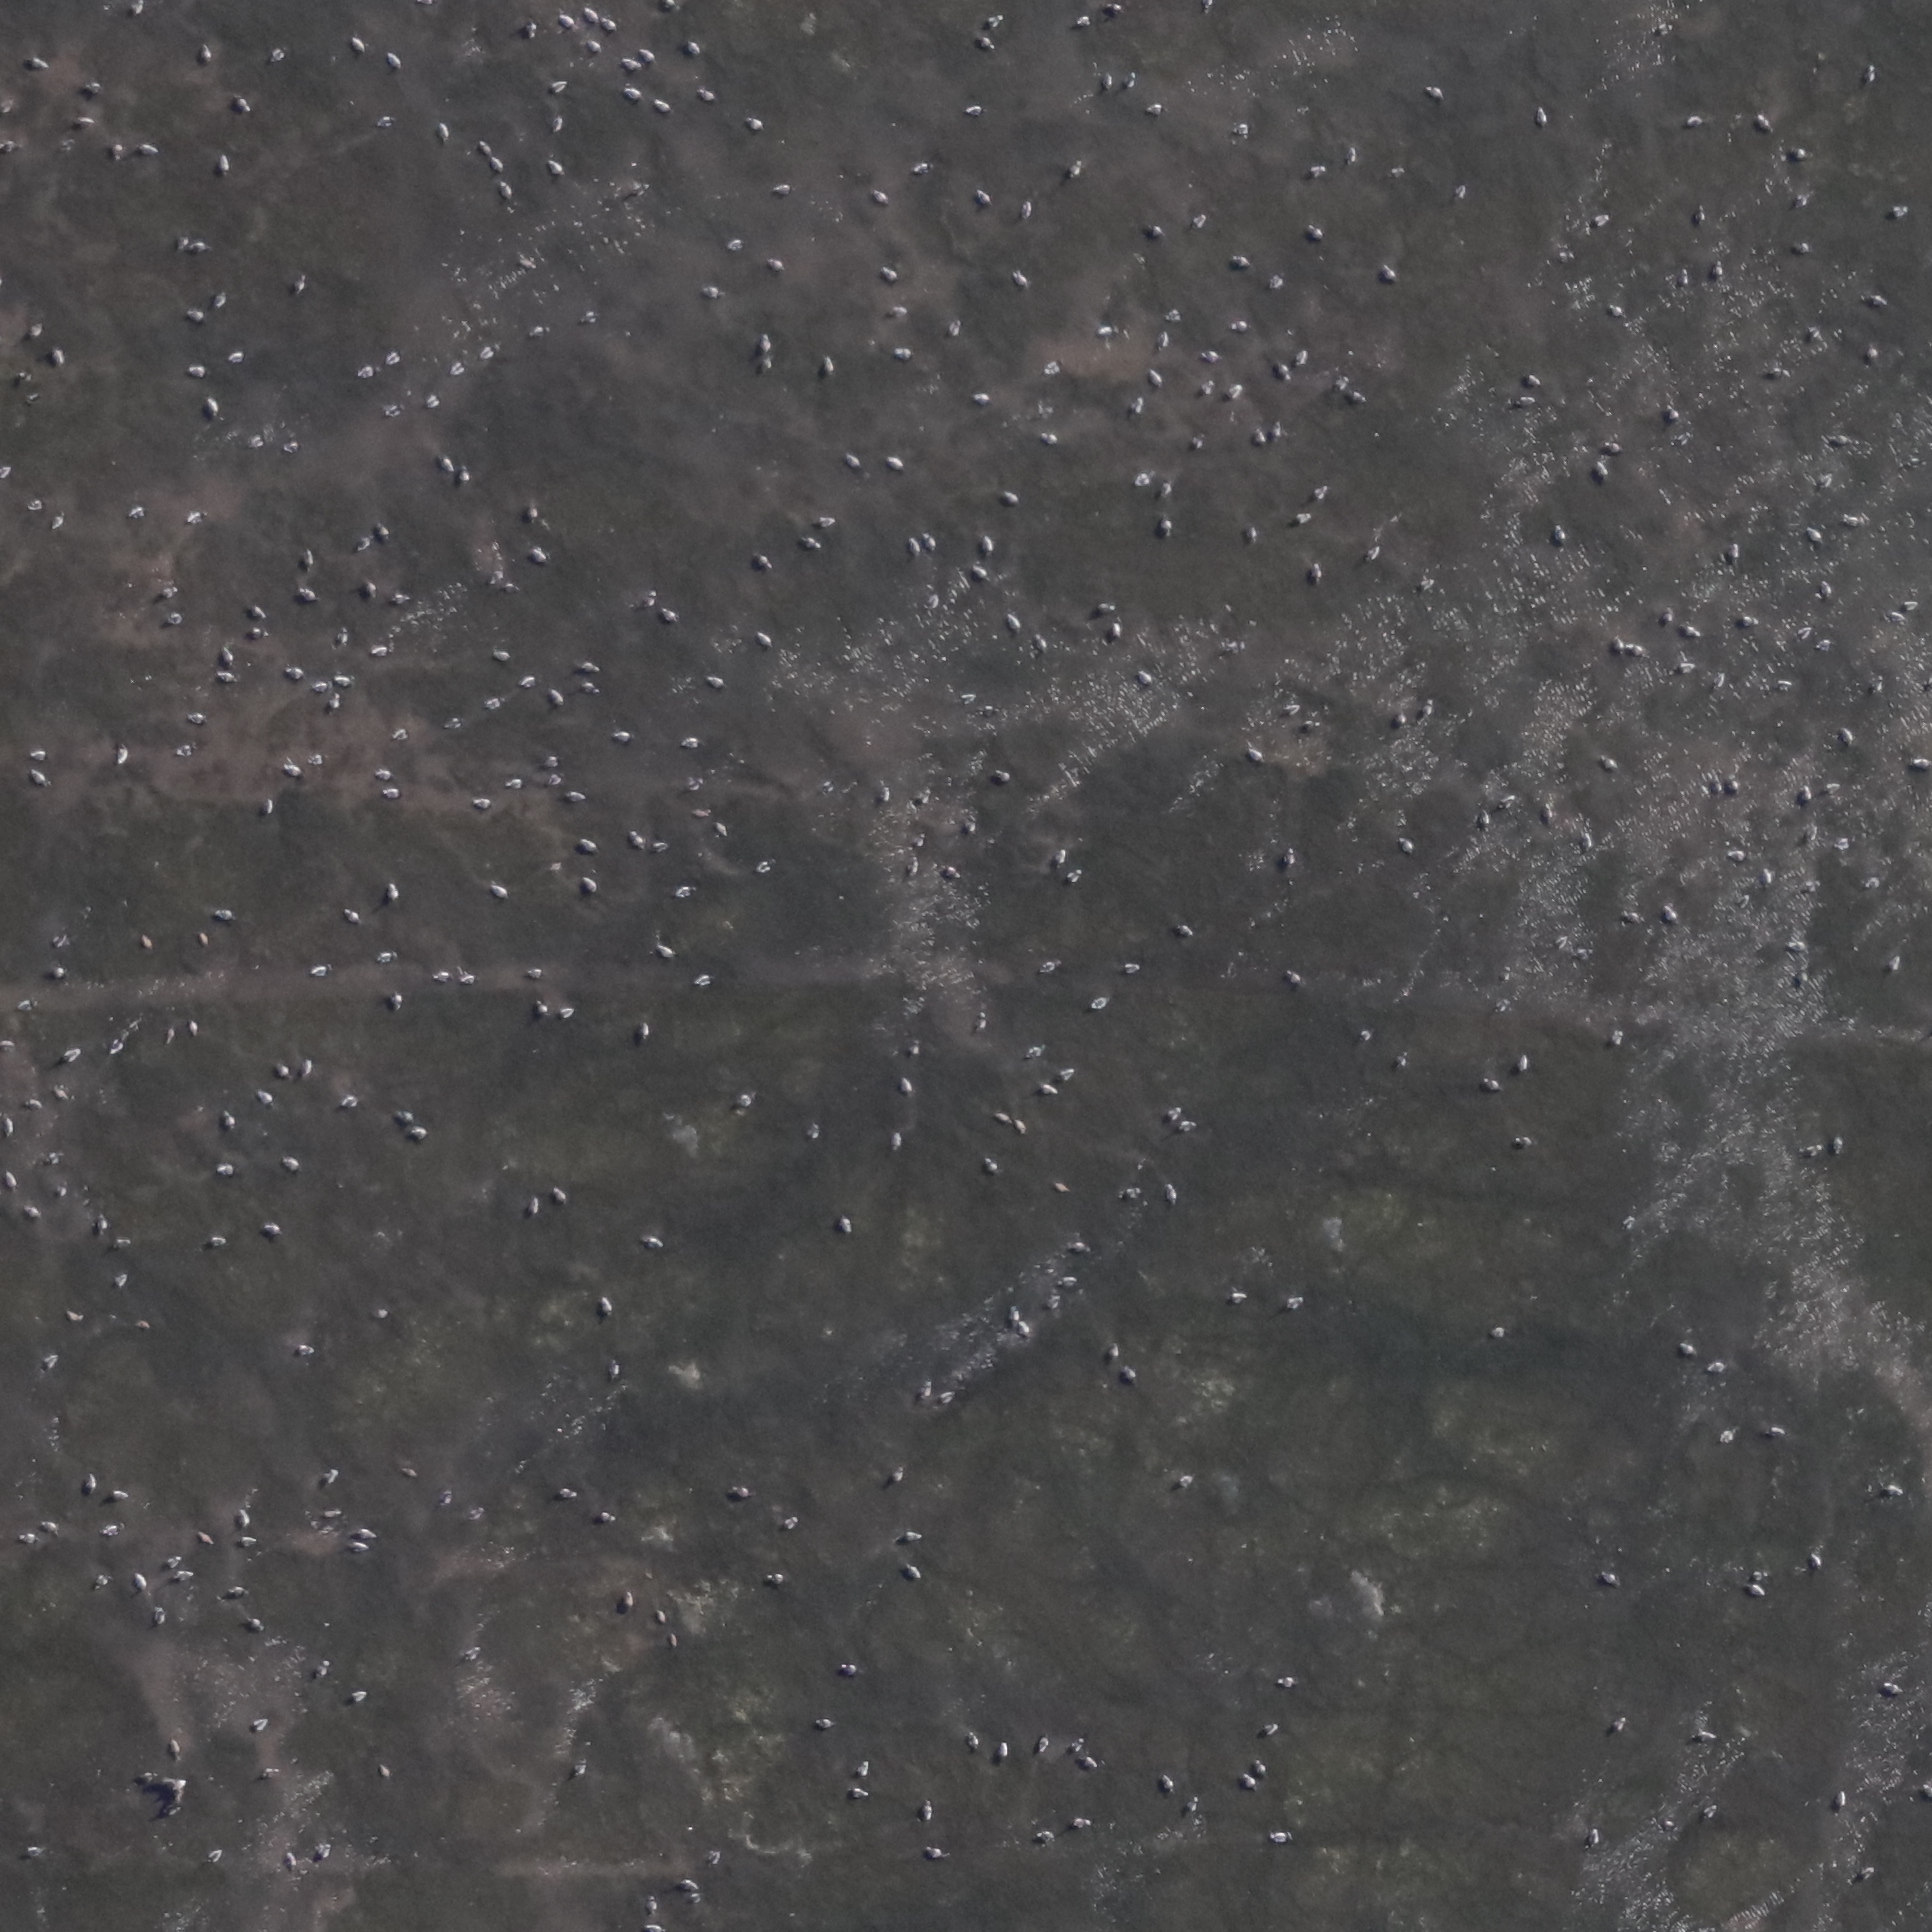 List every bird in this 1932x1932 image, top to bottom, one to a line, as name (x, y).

brant (426, 4)
brant (671, 5)
brant (1208, 5)
brant (136, 6)
brant (1109, 8)
brant (1072, 17)
brant (597, 18)
brant (572, 20)
brant (991, 20)
brant (609, 30)
brant (1666, 31)
brant (534, 35)
brant (989, 46)
brant (205, 48)
brant (593, 48)
brant (700, 48)
brant (362, 51)
brant (277, 53)
brant (401, 60)
brant (634, 60)
brant (656, 61)
brant (42, 65)
brant (1868, 66)
brant (1133, 77)
brant (1109, 81)
brant (562, 82)
brant (95, 84)
brant (1437, 94)
brant (633, 95)
brant (712, 97)
brant (970, 102)
brant (246, 103)
brant (661, 106)
brant (88, 111)
brant (1161, 111)
brant (1762, 116)
brant (1538, 120)
brant (561, 123)
brant (760, 123)
brant (1696, 123)
brant (382, 124)
brant (1245, 128)
brant (448, 135)
brant (21, 149)
brant (485, 150)
brant (68, 152)
brant (1815, 152)
brant (149, 153)
brant (1360, 153)
brant (121, 154)
brant (232, 162)
brant (556, 166)
brant (1391, 166)
brant (503, 167)
brant (1080, 167)
brant (930, 168)
brant (1324, 168)
brant (641, 183)
brant (510, 186)
brant (798, 189)
brant (1464, 190)
brant (891, 192)
brant (1811, 192)
brant (984, 197)
brant (1025, 209)
brant (1901, 210)
brant (1706, 212)
brant (1610, 217)
brant (1203, 223)
brant (1156, 231)
brant (1316, 233)
brant (180, 239)
brant (1810, 245)
brant (200, 250)
brant (746, 250)
brant (1243, 259)
brant (896, 262)
brant (789, 263)
other bird (526, 264)
brant (1720, 264)
brant (1393, 274)
brant (1023, 280)
brant (1279, 284)
brant (1691, 284)
brant (309, 286)
brant (710, 292)
brant (228, 293)
brant (1870, 299)
brant (900, 304)
brant (1624, 306)
brant (1179, 315)
brant (596, 321)
brant (956, 323)
brant (198, 324)
brant (1239, 327)
brant (1113, 330)
brant (42, 333)
brant (543, 333)
brant (1820, 333)
brant (764, 341)
brant (1166, 344)
brant (903, 348)
brant (492, 350)
brant (1872, 354)
brant (65, 356)
brant (246, 358)
brant (397, 358)
brant (1214, 359)
brant (1305, 360)
brant (1051, 362)
brant (776, 364)
brant (830, 364)
brant (457, 365)
brant (195, 372)
brant (1286, 376)
brant (1543, 376)
brant (1785, 377)
brant (359, 379)
brant (29, 380)
brant (1207, 386)
brant (1342, 386)
brant (1162, 387)
brant (1233, 391)
brant (979, 394)
brant (41, 401)
brant (1352, 404)
brant (1523, 405)
brant (431, 409)
brant (207, 410)
brant (1675, 410)
brant (388, 411)
brant (1132, 411)
brant (1279, 435)
brant (1253, 437)
brant (1845, 437)
brant (1196, 439)
brant (302, 443)
brant (1059, 443)
brant (252, 445)
brant (1613, 452)
brant (860, 461)
brant (903, 461)
brant (444, 465)
brant (1920, 466)
brant (4, 472)
brant (473, 475)
brant (1827, 475)
brant (1613, 476)
brant (1144, 480)
brant (1013, 494)
brant (1168, 494)
brant (1322, 499)
brant (32, 510)
brant (541, 512)
brant (1296, 519)
brant (128, 522)
brant (819, 522)
brant (1861, 524)
brant (1168, 526)
brant (190, 528)
brant (390, 529)
brant (1237, 529)
brant (64, 530)
brant (1558, 530)
brant (1811, 532)
brant (368, 536)
brant (811, 538)
brant (932, 538)
brant (989, 538)
brant (912, 547)
brant (1374, 554)
brant (1728, 554)
brant (544, 558)
brant (308, 560)
brant (759, 566)
brant (984, 571)
brant (1316, 572)
brant (498, 578)
brant (1433, 584)
brant (1827, 588)
brant (372, 589)
brant (166, 590)
brant (312, 594)
brant (651, 595)
brant (938, 596)
brant (402, 597)
brant (1914, 609)
brant (1104, 611)
brant (267, 614)
brant (1669, 615)
brant (665, 617)
brant (173, 619)
brant (1750, 619)
brant (1018, 620)
brant (1897, 621)
brant (343, 630)
brant (1694, 631)
brant (1803, 631)
brant (271, 637)
brant (764, 638)
brant (1119, 638)
brant (1821, 641)
brant (1043, 643)
brant (1617, 648)
brant (236, 649)
brant (386, 652)
brant (1643, 656)
brant (507, 658)
brant (297, 661)
brant (593, 668)
brant (1685, 670)
brant (1149, 673)
brant (228, 678)
brant (718, 678)
brant (529, 680)
brant (1790, 682)
brant (1881, 682)
brant (351, 684)
brant (598, 684)
brant (1722, 684)
brant (326, 686)
brant (1929, 686)
brant (552, 698)
brant (966, 698)
brant (492, 702)
brant (341, 704)
brant (1291, 706)
brant (1429, 708)
brant (207, 713)
brant (988, 713)
brant (1400, 715)
brant (400, 725)
brant (1309, 730)
brant (456, 734)
brant (623, 734)
brant (189, 740)
brant (691, 742)
brant (1843, 742)
brant (1251, 748)
brant (41, 749)
brant (1609, 755)
brant (117, 757)
brant (326, 761)
brant (376, 762)
brant (550, 763)
brant (1924, 768)
brant (294, 771)
brant (520, 777)
brant (996, 777)
brant (1720, 779)
brant (46, 785)
brant (551, 785)
brant (1745, 787)
brant (394, 790)
brant (697, 790)
brant (883, 790)
brant (1839, 791)
brant (1810, 795)
brant (582, 796)
brant (923, 797)
brant (483, 799)
brant (1517, 802)
brant (270, 809)
other bird (699, 815)
brant (971, 819)
brant (1546, 819)
brant (1488, 821)
other bird (721, 828)
brant (1820, 833)
brant (923, 834)
brant (634, 836)
brant (1587, 836)
brant (1411, 839)
brant (1844, 844)
brant (670, 845)
brant (590, 848)
brant (1054, 849)
brant (770, 858)
brant (1281, 858)
brant (1750, 861)
other bird (560, 866)
brant (910, 866)
brant (953, 868)
brant (1068, 876)
brant (505, 880)
brant (591, 881)
brant (687, 884)
brant (1779, 884)
brant (1813, 885)
brant (1881, 887)
brant (398, 888)
brant (1752, 898)
brant (234, 909)
brant (1674, 914)
brant (1631, 917)
brant (356, 918)
brant (1187, 927)
other bird (205, 939)
brant (58, 940)
other bird (145, 940)
brant (1802, 943)
brant (1571, 945)
brant (1594, 951)
brant (667, 952)
brant (391, 955)
brant (1048, 956)
brant (1894, 963)
brant (326, 965)
brant (1137, 965)
brant (437, 974)
brant (537, 974)
brant (1291, 974)
brant (1802, 974)
brant (59, 976)
brant (462, 976)
brant (710, 979)
brant (396, 996)
brant (1098, 1000)
brant (27, 1008)
brant (572, 1010)
brant (541, 1011)
brant (134, 1019)
brant (986, 1020)
other bird (193, 1030)
brant (1623, 1030)
brant (643, 1032)
brant (1360, 1034)
other bird (171, 1036)
brant (10, 1046)
brant (116, 1048)
brant (913, 1052)
brant (1038, 1053)
brant (72, 1055)
brant (1535, 1058)
brant (1403, 1060)
brant (282, 1070)
brant (307, 1071)
brant (1079, 1071)
brant (1499, 1080)
brant (903, 1088)
brant (1050, 1090)
brant (265, 1095)
brant (742, 1095)
brant (60, 1097)
brant (351, 1105)
brant (34, 1107)
brant (403, 1113)
brant (1162, 1115)
other bird (996, 1117)
brant (12, 1125)
other bird (1019, 1125)
brant (235, 1126)
brant (1179, 1129)
brant (421, 1131)
brant (817, 1133)
brant (897, 1137)
brant (1522, 1138)
brant (1844, 1145)
brant (295, 1155)
brant (1810, 1160)
brant (62, 1163)
brant (228, 1167)
brant (990, 1171)
brant (14, 1177)
other bird (1057, 1186)
brant (1168, 1192)
brant (72, 1195)
brant (569, 1195)
brant (1131, 1196)
brant (532, 1203)
brant (38, 1208)
brant (849, 1224)
brant (1631, 1225)
brant (107, 1228)
brant (273, 1232)
brant (222, 1238)
brant (129, 1245)
brant (647, 1248)
brant (1074, 1250)
brant (128, 1279)
brant (1071, 1285)
brant (1234, 1297)
brant (1298, 1297)
brant (1053, 1307)
brant (603, 1310)
brant (1019, 1313)
other bird (72, 1320)
other bird (141, 1325)
brant (1498, 1331)
brant (1030, 1334)
brant (1122, 1345)
brant (1695, 1349)
brant (300, 1350)
brant (57, 1356)
brant (1132, 1369)
brant (618, 1370)
brant (1724, 1374)
brant (928, 1380)
brant (956, 1403)
brant (1781, 1435)
brant (1728, 1438)
other bird (414, 1471)
brant (894, 1471)
brant (338, 1473)
brant (1190, 1483)
brant (92, 1487)
brant (569, 1487)
brant (741, 1489)
brant (1906, 1489)
brant (445, 1497)
brant (124, 1499)
brant (249, 1515)
other bird (336, 1515)
brant (612, 1516)
brant (805, 1521)
brant (477, 1522)
brant (116, 1524)
brant (385, 1528)
brant (907, 1530)
brant (57, 1531)
brant (253, 1535)
brant (26, 1540)
other bird (201, 1540)
brant (362, 1545)
brant (1819, 1552)
brant (176, 1562)
brant (1761, 1571)
brant (917, 1572)
brant (103, 1576)
brant (776, 1577)
brant (188, 1578)
brant (1612, 1578)
brant (139, 1581)
brant (1762, 1589)
brant (238, 1590)
brant (626, 1601)
brant (164, 1607)
brant (255, 1616)
other bird (661, 1617)
other bird (670, 1635)
brant (472, 1647)
brant (324, 1665)
brant (843, 1673)
brant (1287, 1688)
brant (1893, 1694)
brant (361, 1701)
brant (830, 1721)
brant (262, 1725)
brant (1265, 1731)
brant (970, 1740)
brant (1618, 1742)
brant (1701, 1742)
brant (178, 1744)
brant (1078, 1745)
brant (1037, 1746)
brant (1001, 1754)
brant (270, 1770)
brant (579, 1770)
other bird (384, 1772)
brant (864, 1773)
brant (1090, 1774)
brant (155, 1775)
brant (1263, 1775)
brant (1168, 1781)
brant (1249, 1786)
brant (186, 1791)
brant (865, 1800)
brant (1837, 1802)
brant (925, 1806)
brant (1192, 1806)
brant (1715, 1810)
brant (182, 1820)
brant (1084, 1826)
brant (1672, 1828)
brant (1041, 1835)
brant (1280, 1837)
brant (1597, 1837)
brant (327, 1844)
brant (218, 1851)
brant (34, 1853)
brant (931, 1853)
brant (717, 1858)
brant (294, 1861)
brant (1864, 1871)
brant (692, 1885)
brant (698, 1900)
brant (652, 1901)
brant (656, 1928)